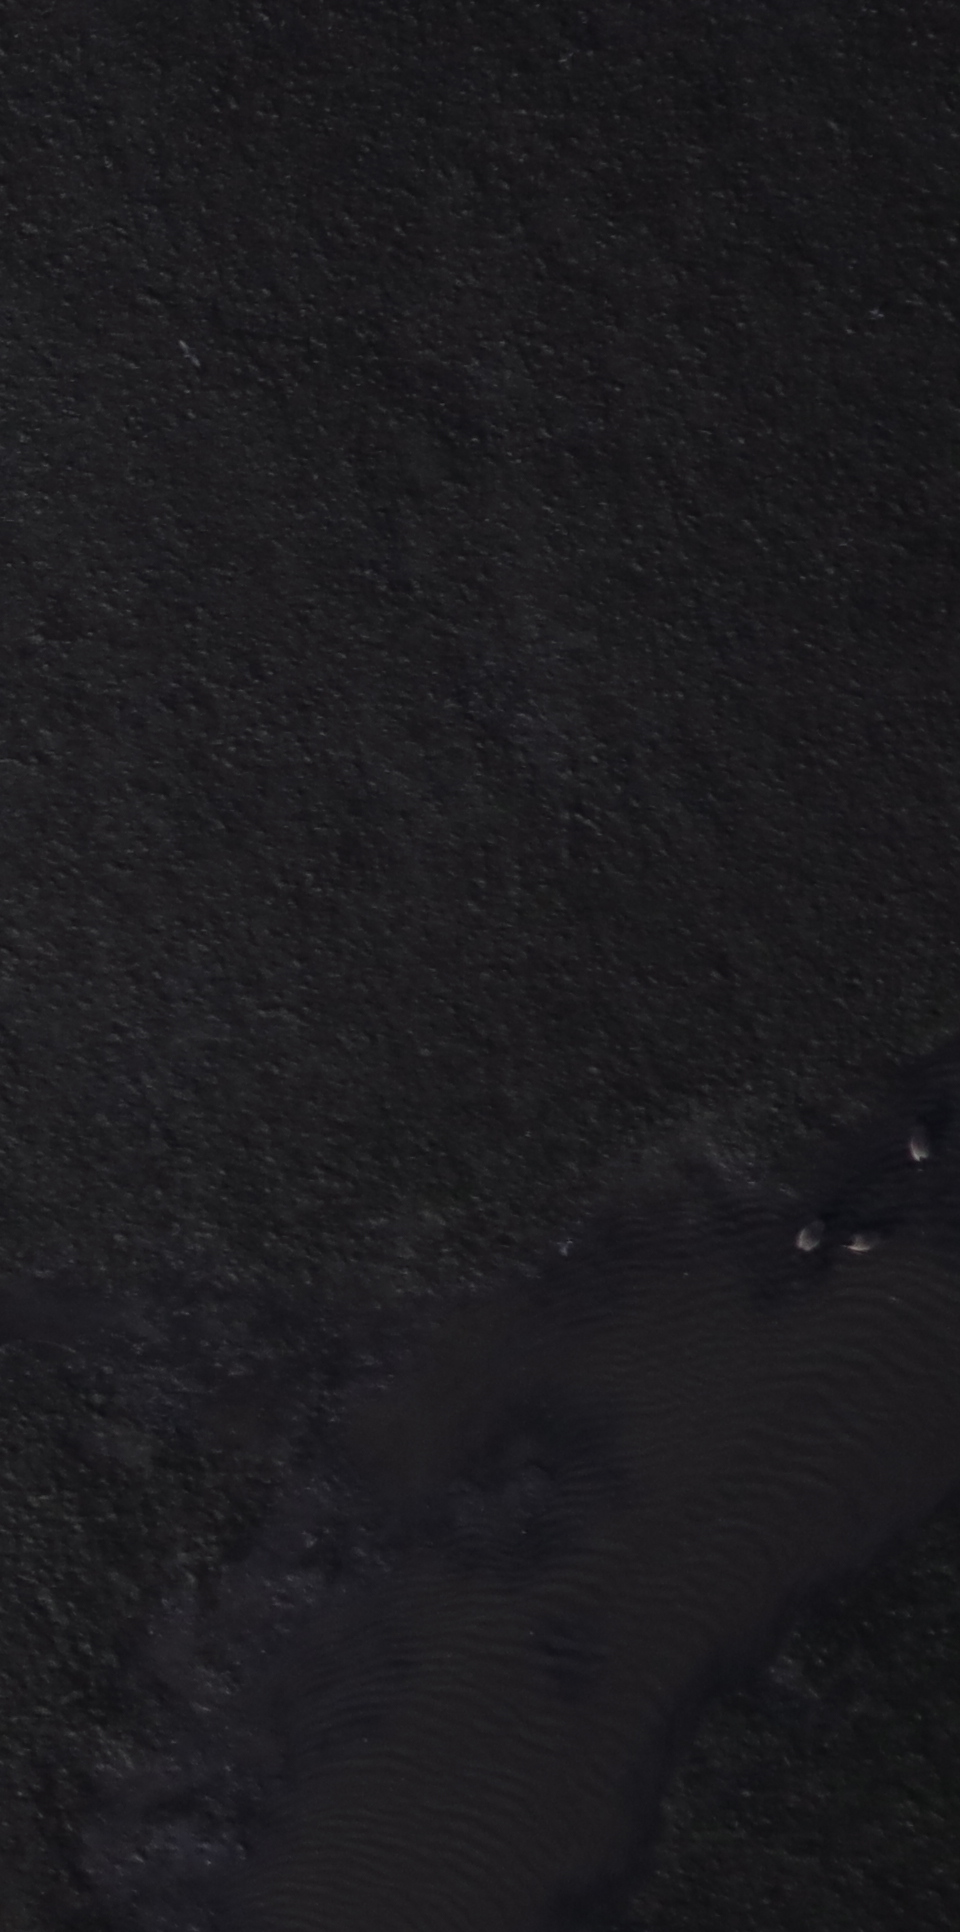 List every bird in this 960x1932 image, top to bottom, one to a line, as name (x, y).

Canada goose (919, 1149)
Canada goose (806, 1241)
Canada goose (865, 1241)